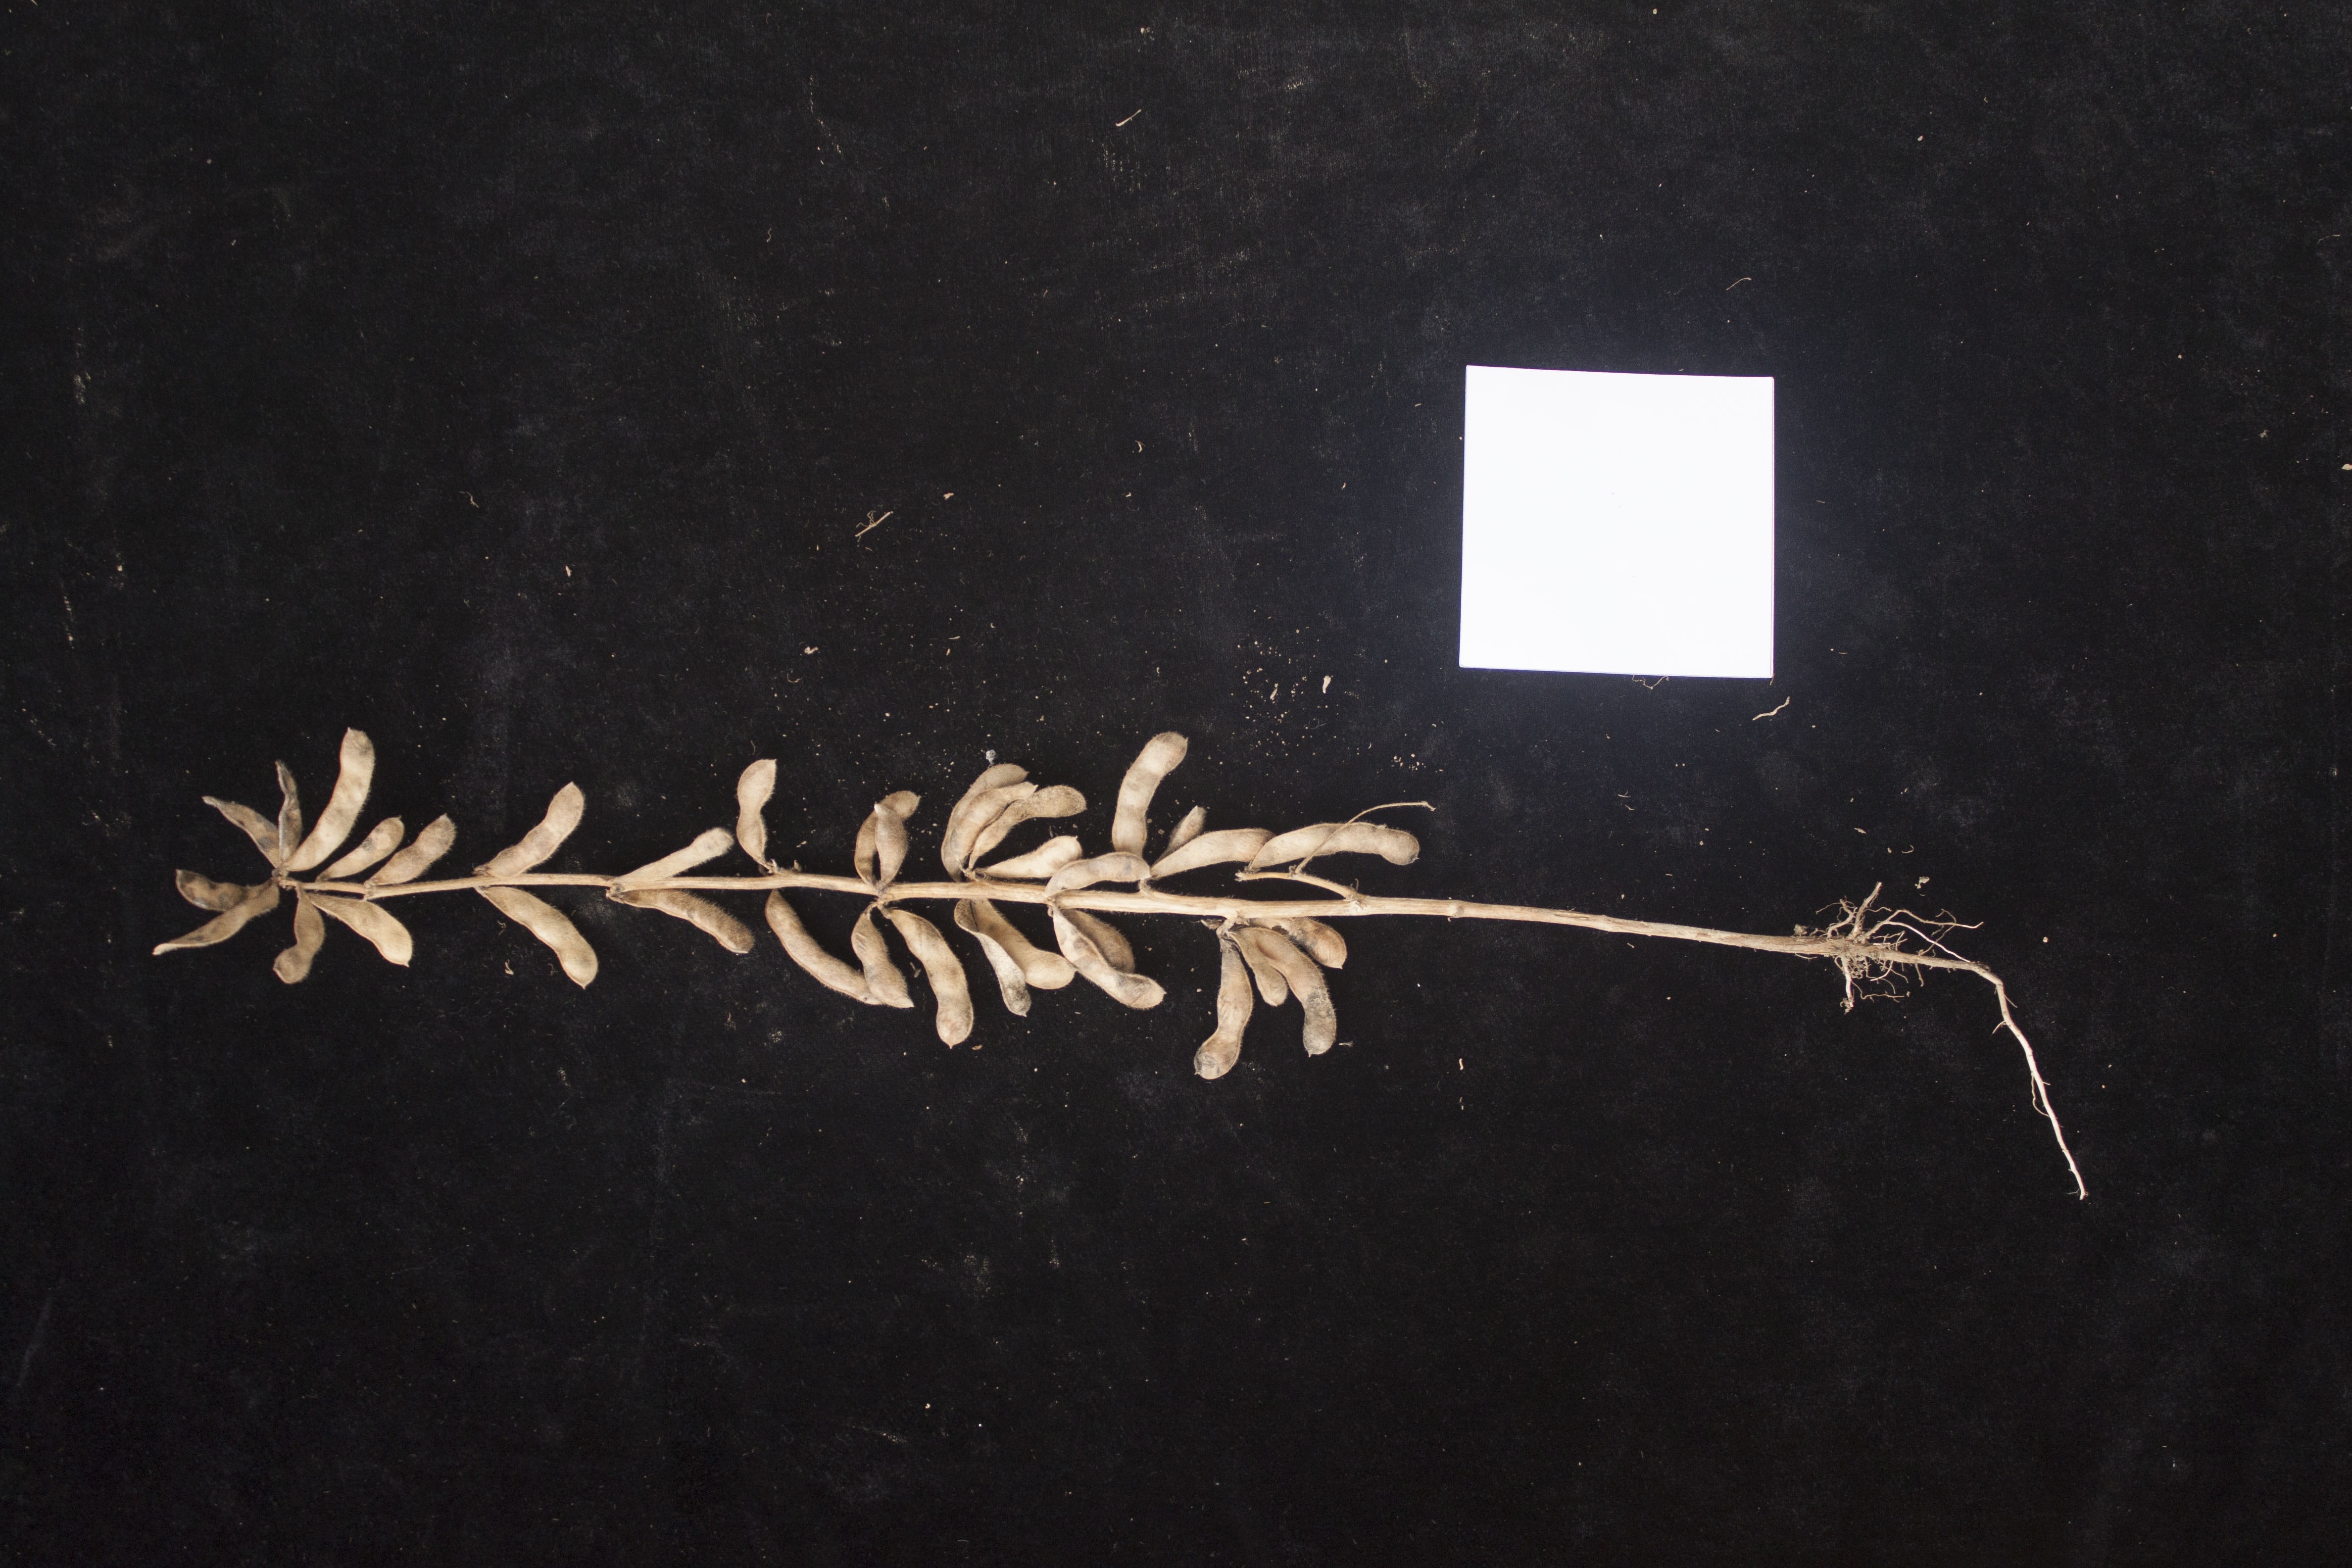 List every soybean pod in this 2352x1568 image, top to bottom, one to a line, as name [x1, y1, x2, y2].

soybean pod [278, 732, 374, 871]
soybean pod [1112, 735, 1187, 870]
soybean pod [736, 761, 775, 866]
soybean pod [275, 762, 302, 871]
soybean pod [941, 765, 1029, 883]
soybean pod [950, 783, 1038, 871]
soybean pod [476, 784, 583, 877]
soybean pod [970, 788, 1085, 866]
soybean pod [855, 792, 920, 888]
soybean pod [201, 796, 277, 872]
soybean pod [1160, 806, 1207, 857]
soybean pod [876, 807, 905, 888]
soybean pod [367, 817, 454, 887]
soybean pod [324, 820, 403, 877]
soybean pod [1248, 824, 1419, 869]
soybean pod [1151, 829, 1277, 882]
soybean pod [617, 830, 732, 886]
soybean pod [984, 836, 1081, 879]
soybean pod [1047, 854, 1150, 899]
soybean pod [175, 869, 272, 914]
soybean pod [153, 885, 279, 956]
soybean pod [480, 888, 596, 989]
soybean pod [763, 889, 882, 1007]
soybean pod [619, 891, 753, 954]
soybean pod [304, 893, 412, 967]
soybean pod [274, 896, 323, 984]
soybean pod [953, 901, 1030, 1017]
soybean pod [973, 902, 1075, 991]
soybean pod [1051, 906, 1164, 1010]
soybean pod [852, 907, 914, 1008]
soybean pod [879, 909, 973, 1049]
soybean pod [1061, 911, 1133, 975]
soybean pod [1250, 918, 1346, 970]
soybean pod [1243, 928, 1337, 1055]
soybean pod [1220, 929, 1287, 1007]
soybean pod [1194, 933, 1252, 1079]